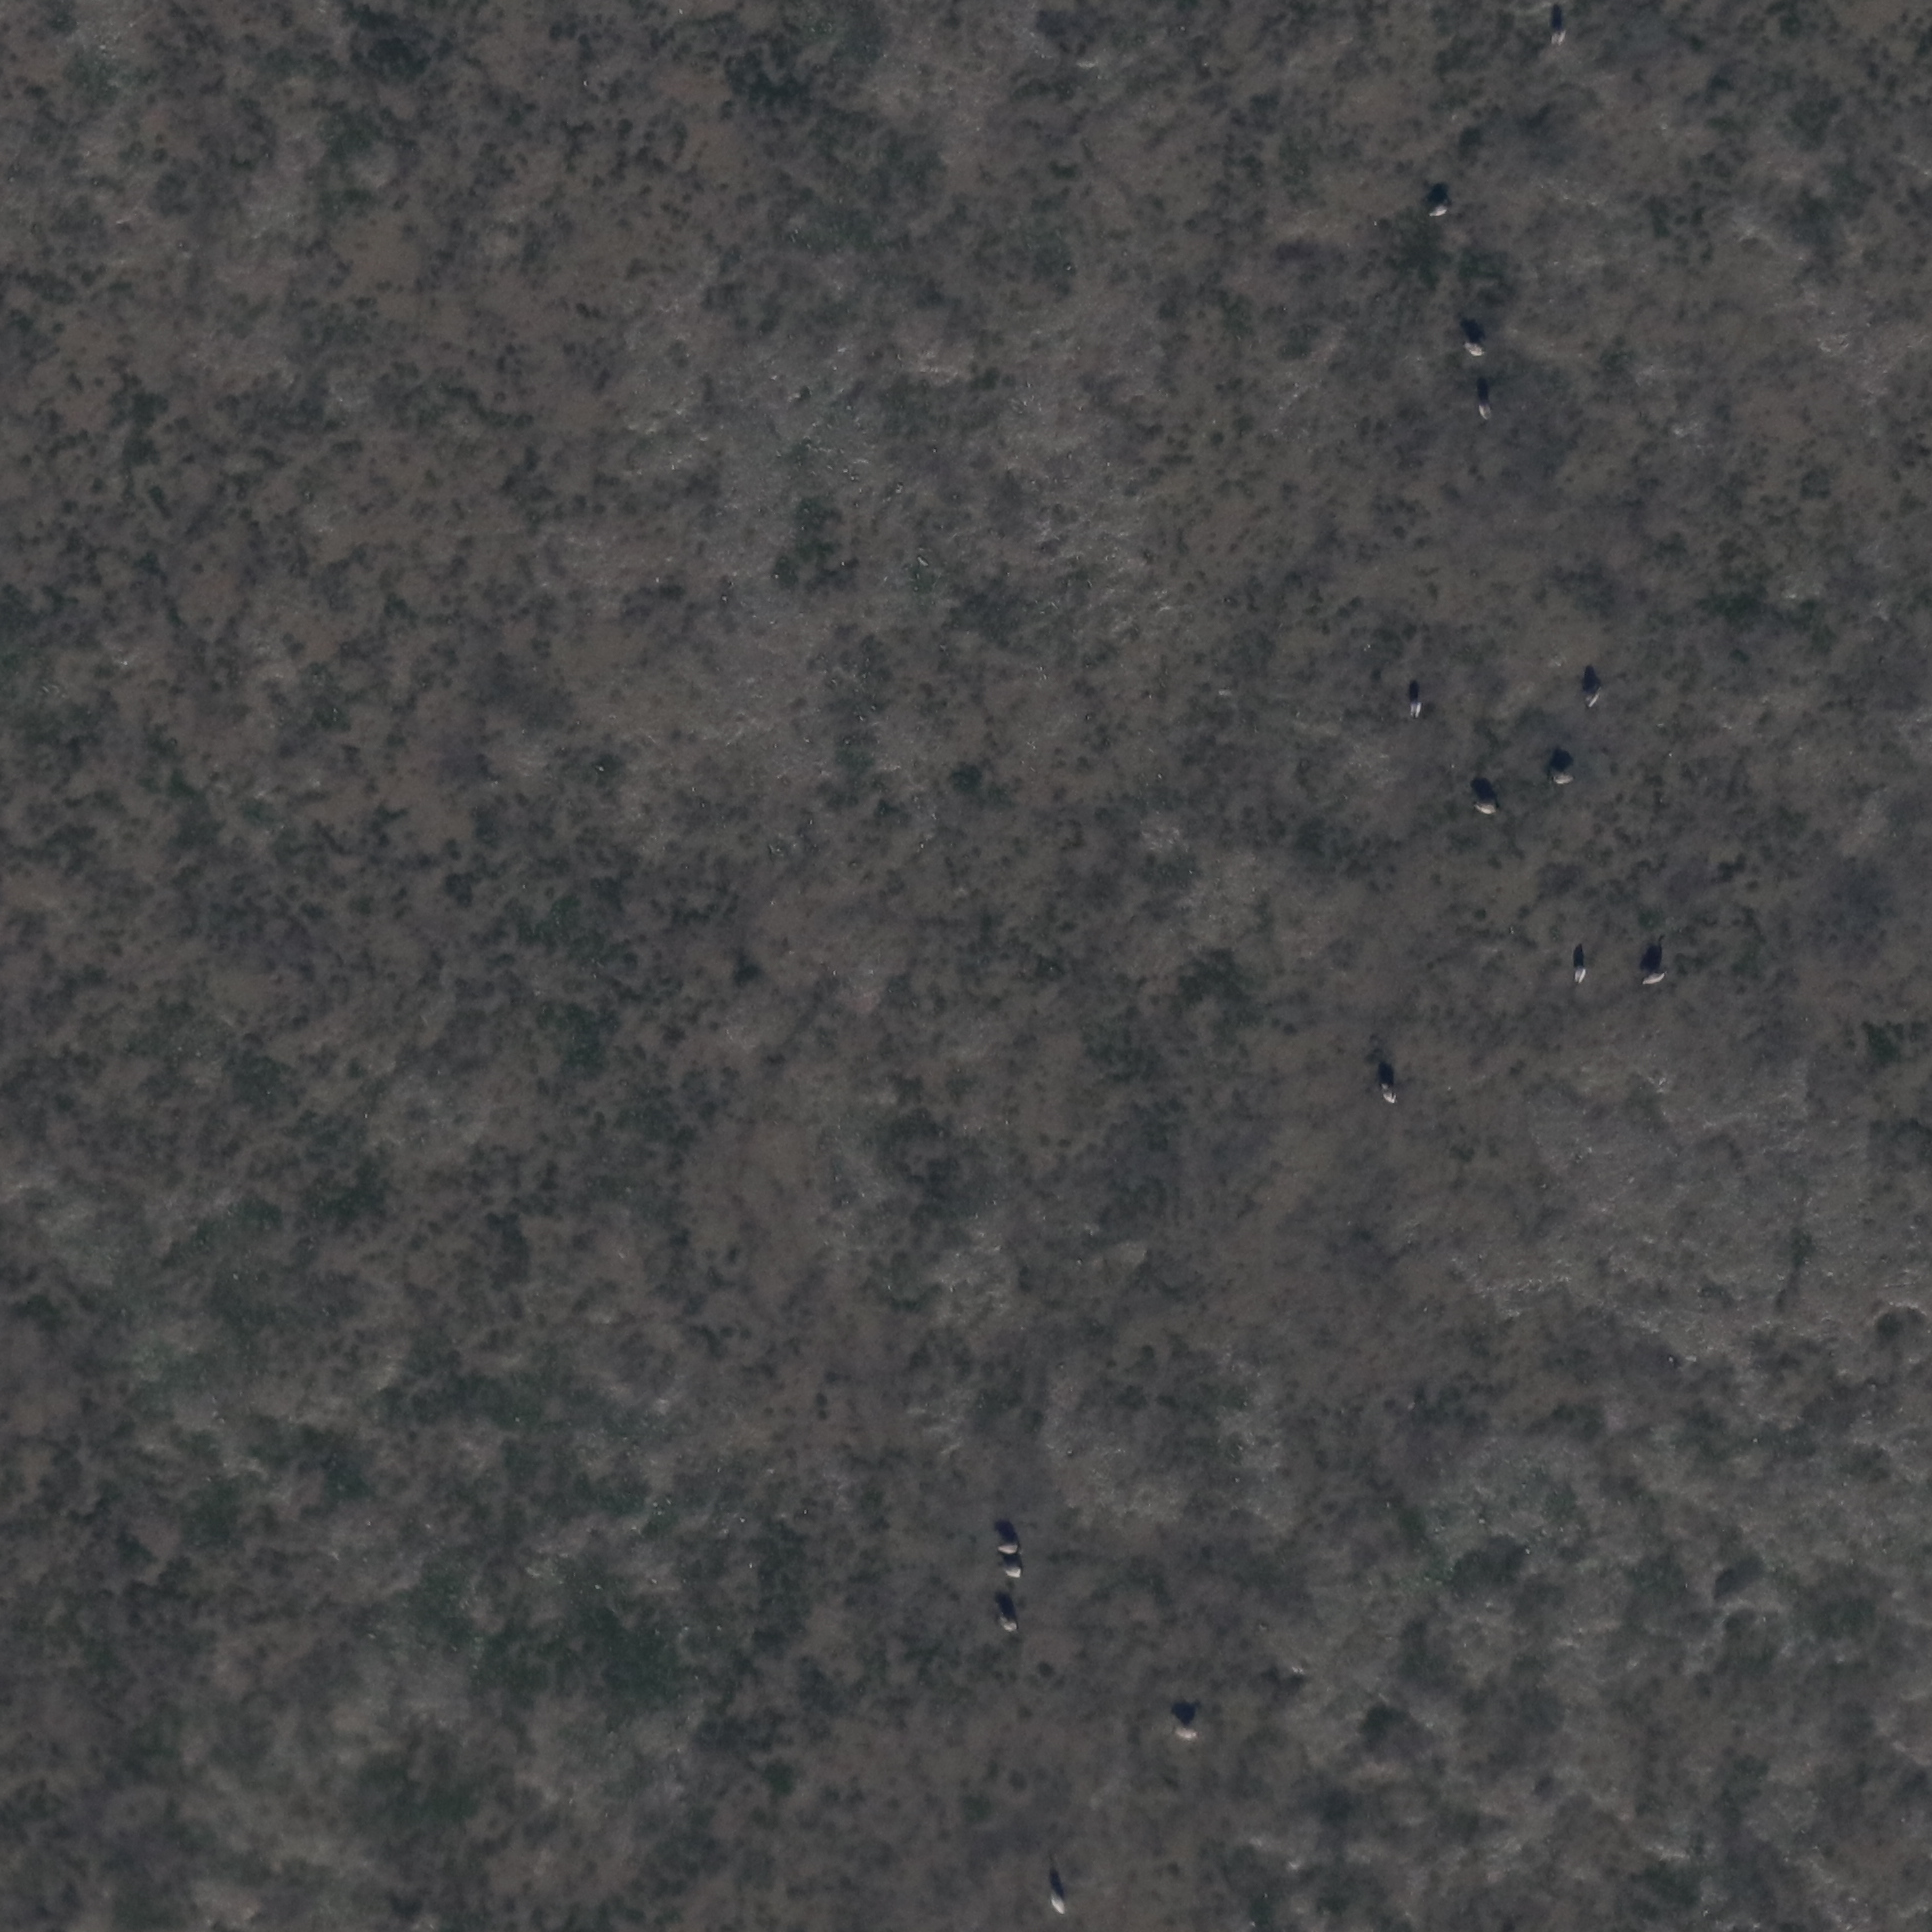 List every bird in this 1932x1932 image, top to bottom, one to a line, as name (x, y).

Canada goose (1557, 36)
Canada goose (1441, 210)
Canada goose (1474, 349)
Canada goose (1486, 409)
Canada goose (1590, 698)
Canada goose (1415, 706)
Canada goose (1562, 777)
Canada goose (1486, 805)
Canada goose (1582, 973)
Canada goose (1655, 976)
Canada goose (1386, 1093)
Canada goose (1009, 1546)
Canada goose (1012, 1571)
Canada goose (1005, 1623)
Canada goose (1184, 1732)
Canada goose (1059, 1904)